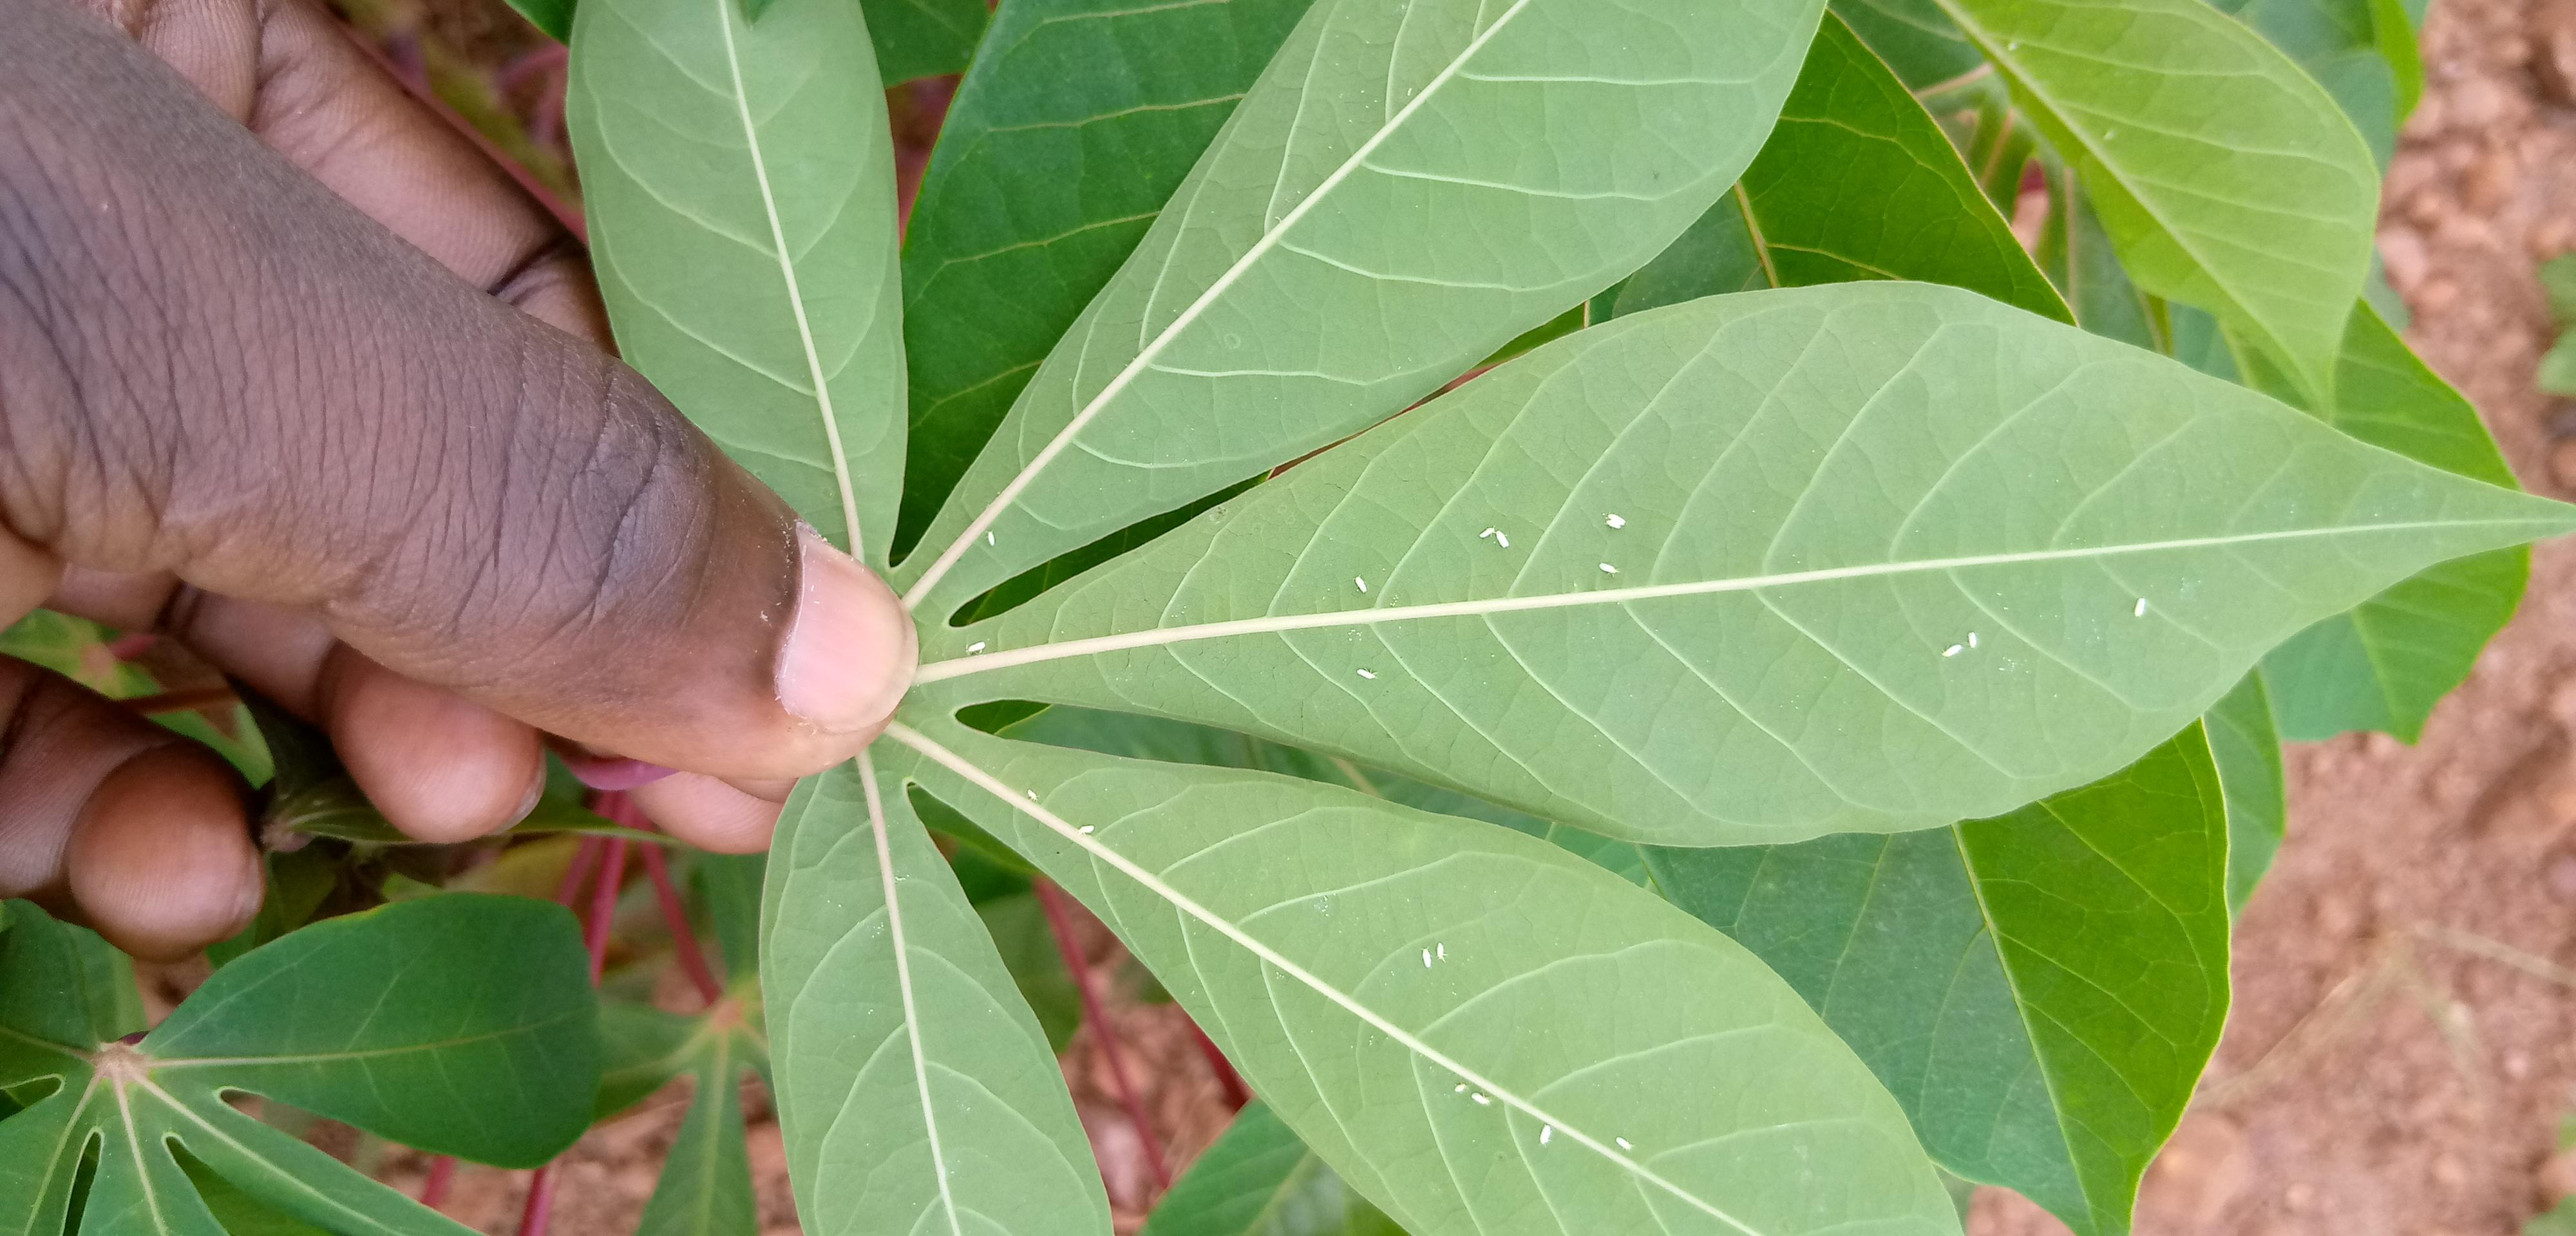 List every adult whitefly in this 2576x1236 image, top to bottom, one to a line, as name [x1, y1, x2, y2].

whitefly [1607, 511, 1628, 526]
whitefly [1604, 518, 1622, 530]
whitefly [1478, 525, 1494, 539]
whitefly [985, 530, 999, 547]
whitefly [1495, 530, 1510, 550]
whitefly [1597, 561, 1620, 576]
whitefly [1354, 572, 1368, 594]
whitefly [2130, 595, 2148, 621]
whitefly [1967, 628, 1978, 651]
whitefly [966, 640, 987, 655]
whitefly [1942, 643, 1961, 658]
whitefly [1354, 666, 1375, 682]
whitefly [1026, 788, 1039, 801]
whitefly [1077, 823, 1095, 838]
whitefly [1435, 941, 1446, 961]
whitefly [1420, 946, 1432, 969]
whitefly [1452, 1081, 1468, 1094]
whitefly [1470, 1090, 1492, 1106]
whitefly [1538, 1123, 1551, 1147]
whitefly [1613, 1136, 1633, 1151]